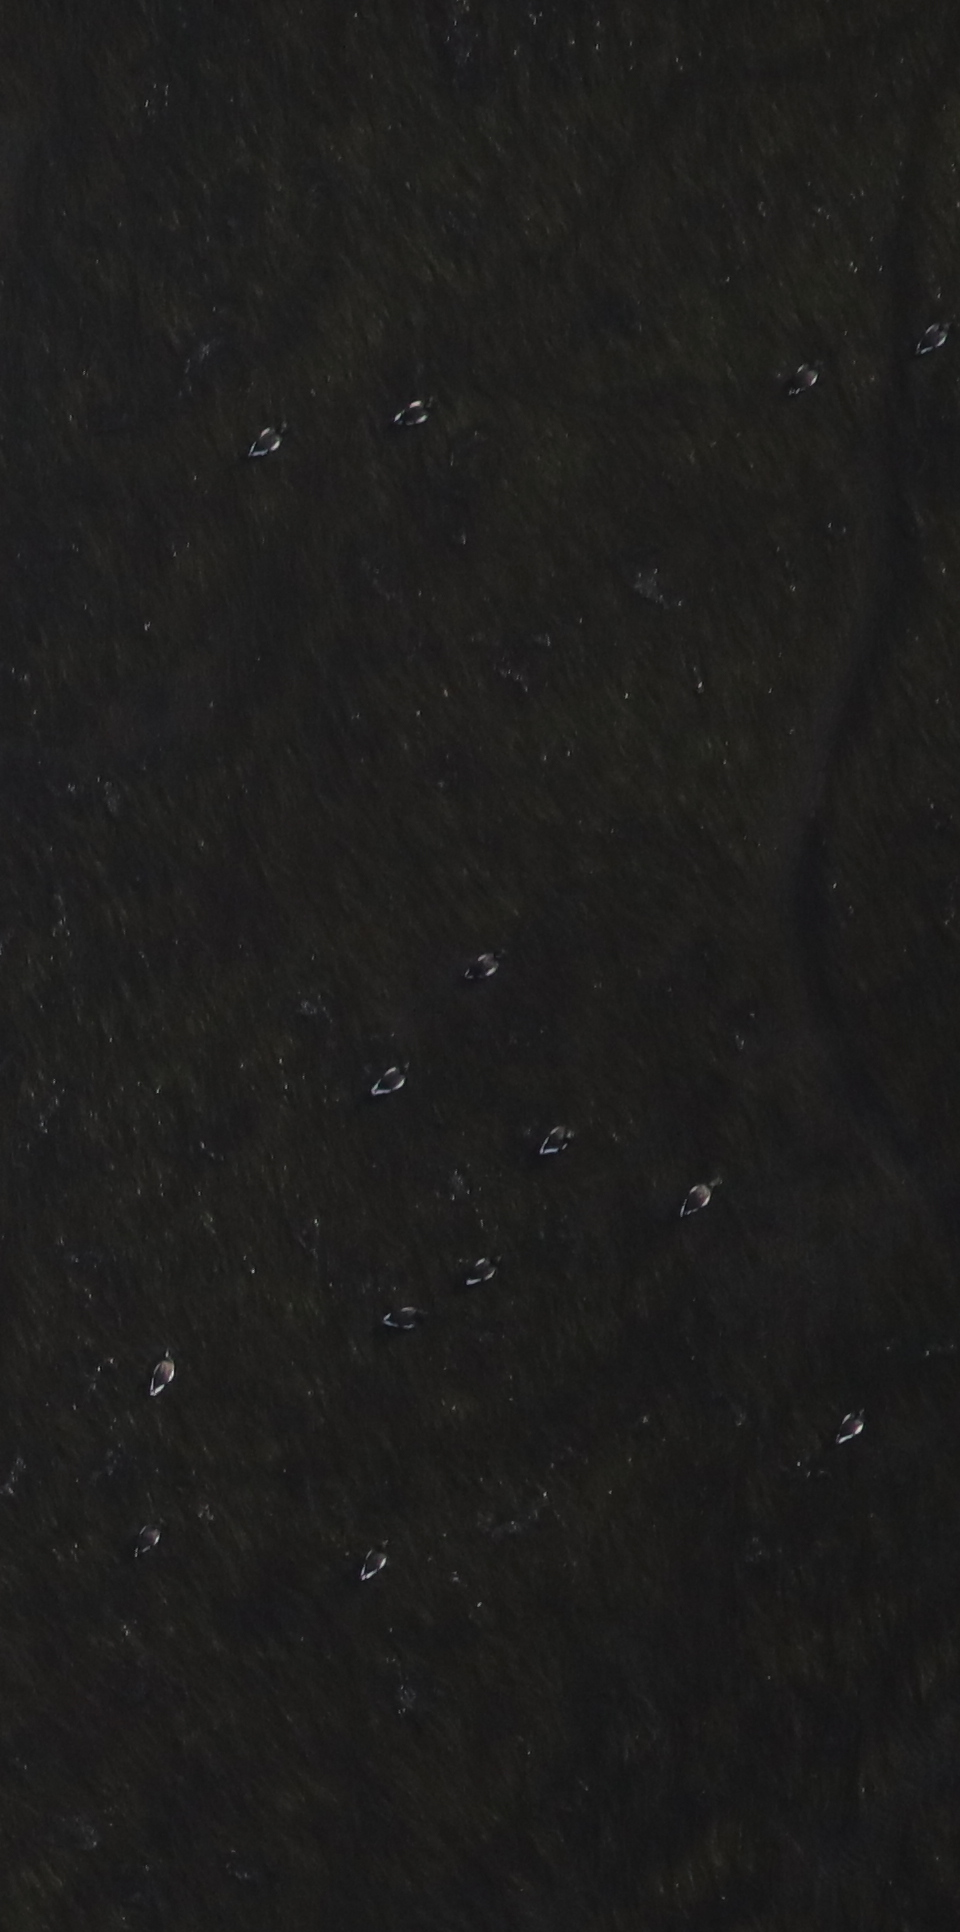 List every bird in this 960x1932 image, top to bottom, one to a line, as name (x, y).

brant (934, 336)
brant (801, 377)
brant (413, 410)
brant (268, 439)
brant (483, 966)
brant (388, 1077)
brant (560, 1137)
brant (697, 1196)
brant (485, 1271)
brant (402, 1318)
brant (161, 1373)
brant (849, 1428)
brant (148, 1542)
brant (375, 1561)